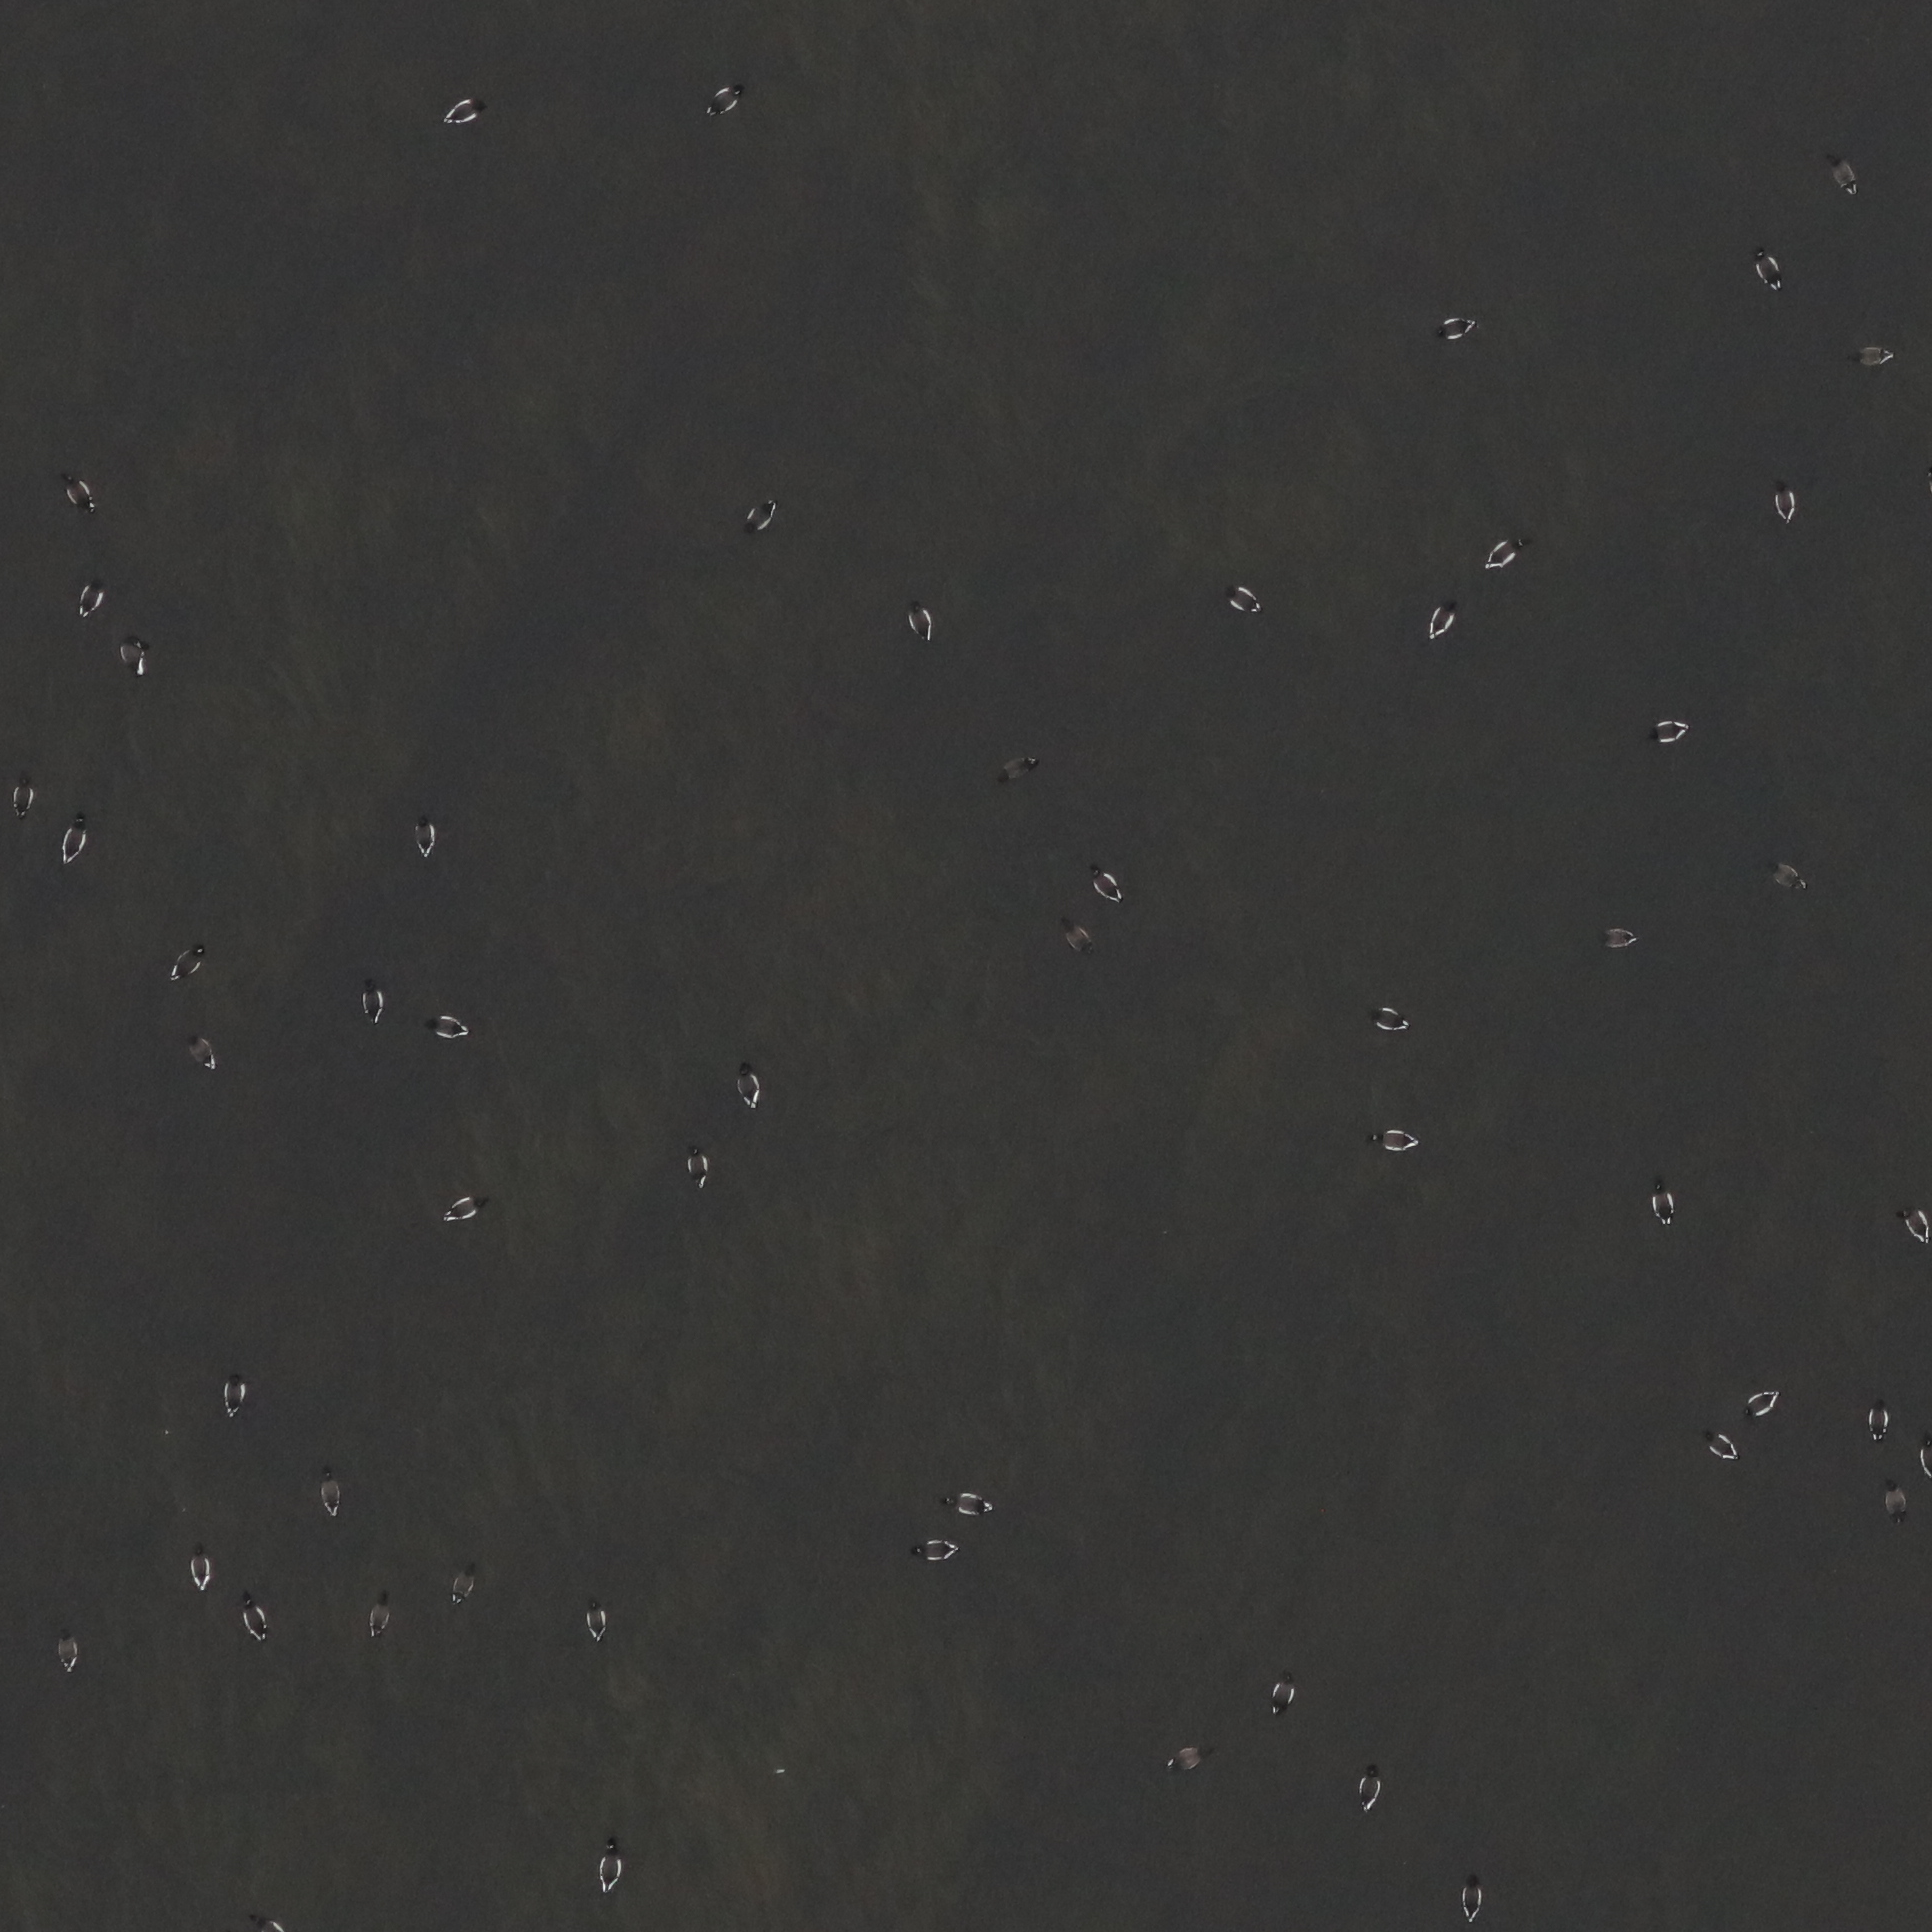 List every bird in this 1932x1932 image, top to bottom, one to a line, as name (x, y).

brant (725, 100)
brant (464, 111)
brant (1843, 175)
brant (1769, 270)
brant (1459, 327)
brant (1873, 358)
brant (80, 493)
brant (1785, 499)
brant (759, 517)
brant (1505, 553)
brant (93, 599)
brant (1244, 600)
brant (1443, 620)
brant (921, 623)
brant (134, 658)
brant (1672, 733)
brant (1018, 770)
brant (25, 799)
brant (425, 837)
brant (76, 840)
brant (1792, 876)
brant (1106, 886)
brant (1613, 935)
brant (1079, 939)
brant (188, 963)
brant (373, 1004)
brant (1391, 1019)
brant (448, 1026)
brant (203, 1051)
brant (749, 1085)
brant (1396, 1139)
brant (696, 1166)
brant (1663, 1203)
brant (464, 1209)
brant (1916, 1223)
brant (235, 1395)
brant (1759, 1404)
brant (1877, 1416)
brant (1712, 1439)
brant (1930, 1456)
brant (330, 1493)
brant (967, 1503)
brant (1895, 1504)
brant (935, 1550)
brant (202, 1571)
brant (463, 1582)
brant (374, 1615)
brant (255, 1619)
brant (598, 1622)
brant (70, 1652)
brant (1282, 1693)
brant (1187, 1757)
brant (1369, 1788)
brant (611, 1868)
brant (1474, 1898)